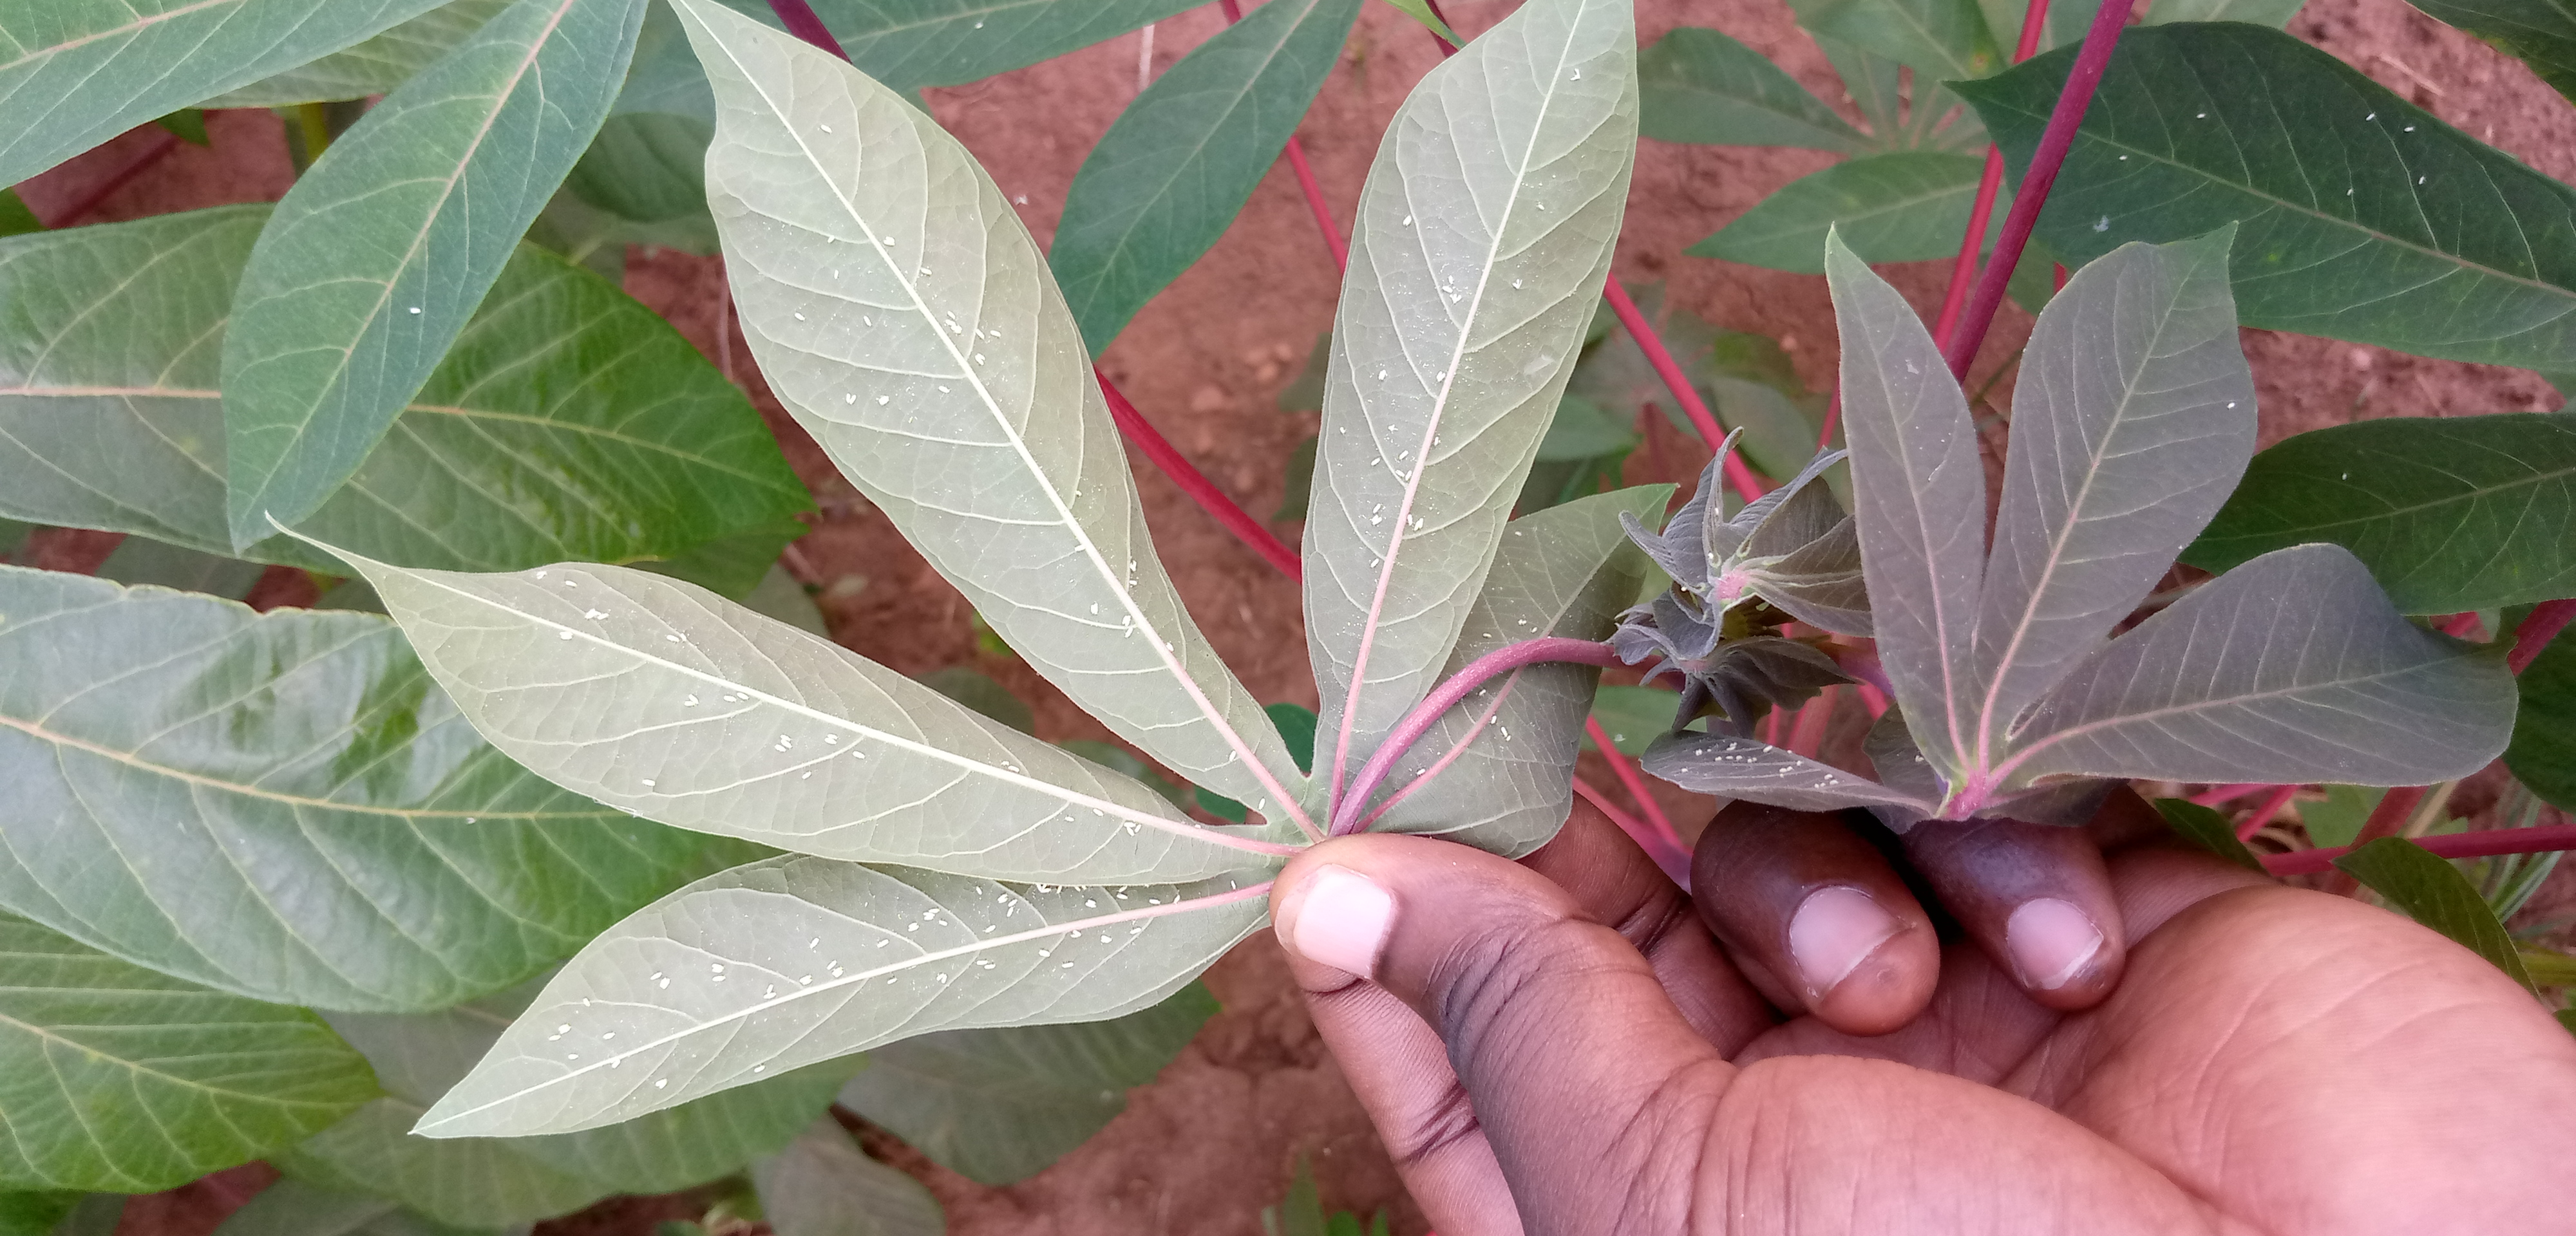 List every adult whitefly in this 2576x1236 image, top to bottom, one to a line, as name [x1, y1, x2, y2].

whitefly [971, 20, 987, 32]
whitefly [1569, 66, 1583, 83]
whitefly [2363, 109, 2378, 124]
whitefly [2194, 111, 2208, 120]
whitefly [817, 120, 834, 136]
whitefly [2402, 124, 2416, 134]
whitefly [2117, 154, 2128, 162]
whitefly [2418, 173, 2425, 185]
whitefly [2346, 187, 2354, 198]
whitefly [1012, 192, 1032, 210]
whitefly [1536, 202, 1548, 212]
whitefly [1401, 213, 1414, 227]
whitefly [826, 233, 836, 244]
whitefly [885, 235, 895, 241]
whitefly [882, 239, 896, 247]
whitefly [918, 265, 934, 278]
whitefly [832, 268, 841, 281]
whitefly [1446, 274, 1455, 286]
whitefly [1510, 277, 1524, 292]
whitefly [1440, 284, 1454, 294]
whitefly [1448, 293, 1463, 304]
whitefly [406, 305, 424, 317]
whitefly [945, 308, 956, 320]
whitefly [793, 310, 806, 323]
whitefly [861, 314, 875, 330]
whitefly [943, 319, 958, 325]
whitefly [950, 325, 963, 331]
whitefly [974, 327, 987, 341]
whitefly [987, 328, 1004, 339]
whitefly [978, 352, 987, 360]
whitefly [974, 354, 985, 366]
whitefly [1377, 366, 1388, 382]
whitefly [1435, 368, 1446, 384]
whitefly [938, 384, 951, 395]
whitefly [844, 391, 850, 403]
whitefly [850, 393, 857, 405]
whitefly [877, 394, 891, 407]
whitefly [2226, 400, 2237, 411]
whitefly [1386, 423, 1398, 433]
whitefly [1338, 424, 1347, 435]
whitefly [1432, 435, 1440, 447]
whitefly [1397, 448, 1409, 461]
whitefly [1370, 456, 1381, 466]
whitefly [1394, 467, 1405, 478]
whitefly [1405, 468, 1413, 482]
whitefly [2340, 471, 2349, 481]
whitefly [1075, 488, 1083, 498]
whitefly [1372, 501, 1381, 514]
whitefly [1713, 506, 1721, 518]
whitefly [1406, 511, 1414, 527]
whitefly [1371, 514, 1379, 521]
whitefly [1372, 516, 1383, 526]
whitefly [1419, 517, 1425, 529]
whitefly [1414, 520, 1419, 532]
whitefly [1513, 529, 1524, 537]
whitefly [1074, 543, 1087, 553]
whitefly [1708, 550, 1716, 560]
whitefly [1369, 554, 1381, 569]
whitefly [1128, 558, 1139, 572]
whitefly [535, 570, 548, 581]
whitefly [564, 578, 580, 589]
whitefly [1128, 579, 1139, 588]
whitefly [1680, 585, 1687, 594]
whitefly [1094, 601, 1099, 616]
whitefly [1090, 603, 1094, 614]
whitefly [584, 606, 600, 620]
whitefly [598, 612, 611, 621]
whitefly [1517, 616, 1528, 627]
whitefly [1124, 626, 1133, 638]
whitefly [1529, 626, 1542, 637]
whitefly [559, 631, 572, 635]
whitefly [1481, 631, 1492, 639]
whitefly [679, 632, 688, 644]
whitefly [665, 633, 680, 643]
whitefly [560, 635, 574, 641]
whitefly [1165, 639, 1176, 652]
whitefly [1478, 688, 1488, 697]
whitefly [737, 690, 750, 702]
whitefly [688, 693, 699, 706]
whitefly [722, 694, 737, 704]
whitefly [683, 700, 696, 706]
whitefly [1489, 713, 1499, 726]
whitefly [1500, 725, 1508, 738]
whitefly [826, 733, 838, 740]
whitefly [780, 734, 791, 742]
whitefly [1506, 734, 1511, 741]
whitefly [824, 736, 838, 745]
whitefly [781, 738, 793, 749]
whitefly [1728, 740, 1738, 745]
whitefly [773, 743, 786, 753]
whitefly [1762, 743, 1774, 754]
whitefly [1725, 745, 1736, 751]
whitefly [1694, 747, 1703, 756]
whitefly [1785, 748, 1794, 755]
whitefly [1227, 749, 1239, 763]
whitefly [851, 749, 866, 760]
whitefly [1734, 753, 1743, 762]
whitefly [1914, 753, 1926, 764]
whitefly [1713, 754, 1721, 762]
whitefly [1724, 754, 1733, 761]
whitefly [1752, 756, 1758, 763]
whitefly [1747, 757, 1752, 764]
whitefly [1795, 759, 1802, 767]
whitefly [998, 760, 1011, 767]
whitefly [1007, 764, 1021, 773]
whitefly [1779, 765, 1786, 774]
whitefly [1786, 765, 1795, 772]
whitefly [1679, 766, 1692, 774]
whitefly [1414, 767, 1427, 778]
whitefly [800, 770, 813, 780]
whitefly [1823, 772, 1833, 780]
whitefly [641, 777, 655, 787]
whitefly [1830, 778, 1841, 786]
whitefly [1819, 781, 1826, 787]
whitefly [1813, 783, 1820, 789]
whitefly [1257, 796, 1267, 810]
whitefly [1092, 807, 1104, 818]
whitefly [1063, 815, 1077, 823]
whitefly [1122, 821, 1135, 828]
whitefly [1135, 823, 1142, 833]
whitefly [1193, 823, 1202, 829]
whitefly [1126, 827, 1136, 837]
whitefly [1229, 878, 1238, 890]
whitefly [1035, 883, 1052, 893]
whitefly [975, 884, 983, 895]
whitefly [1081, 884, 1088, 891]
whitefly [1056, 885, 1063, 894]
whitefly [1072, 885, 1081, 892]
whitefly [1118, 885, 1129, 892]
whitefly [1116, 891, 1129, 901]
whitefly [997, 892, 1010, 904]
whitefly [1173, 894, 1182, 904]
whitefly [1148, 897, 1160, 906]
whitefly [1009, 898, 1018, 908]
whitefly [1086, 898, 1097, 904]
whitefly [1084, 901, 1097, 909]
whitefly [1005, 906, 1016, 918]
whitefly [929, 907, 941, 914]
whitefly [922, 911, 936, 917]
whitefly [923, 916, 935, 921]
whitefly [937, 918, 949, 927]
whitefly [907, 921, 921, 933]
whitefly [983, 924, 997, 934]
whitefly [1072, 929, 1083, 937]
whitefly [1099, 933, 1114, 944]
whitefly [1070, 933, 1077, 938]
whitefly [809, 935, 822, 948]
whitefly [875, 937, 890, 949]
whitefly [1038, 948, 1052, 959]
whitefly [826, 958, 837, 971]
whitefly [976, 959, 988, 965]
whitefly [1061, 961, 1074, 969]
whitefly [710, 962, 726, 974]
whitefly [983, 963, 997, 970]
whitefly [832, 965, 844, 976]
whitefly [835, 969, 845, 978]
whitefly [650, 971, 663, 980]
whitefly [936, 972, 945, 981]
whitefly [942, 973, 949, 984]
whitefly [798, 974, 813, 986]
whitefly [711, 975, 727, 983]
whitefly [659, 977, 671, 990]
whitefly [886, 977, 900, 986]
whitefly [766, 982, 775, 993]
whitefly [763, 991, 777, 1000]
whitefly [582, 995, 592, 1008]
whitefly [558, 1023, 573, 1033]
whitefly [602, 1031, 616, 1040]
whitefly [548, 1033, 562, 1042]
whitefly [567, 1053, 580, 1060]
whitefly [611, 1058, 621, 1069]
whitefly [753, 1063, 766, 1074]
whitefly [652, 1078, 668, 1091]